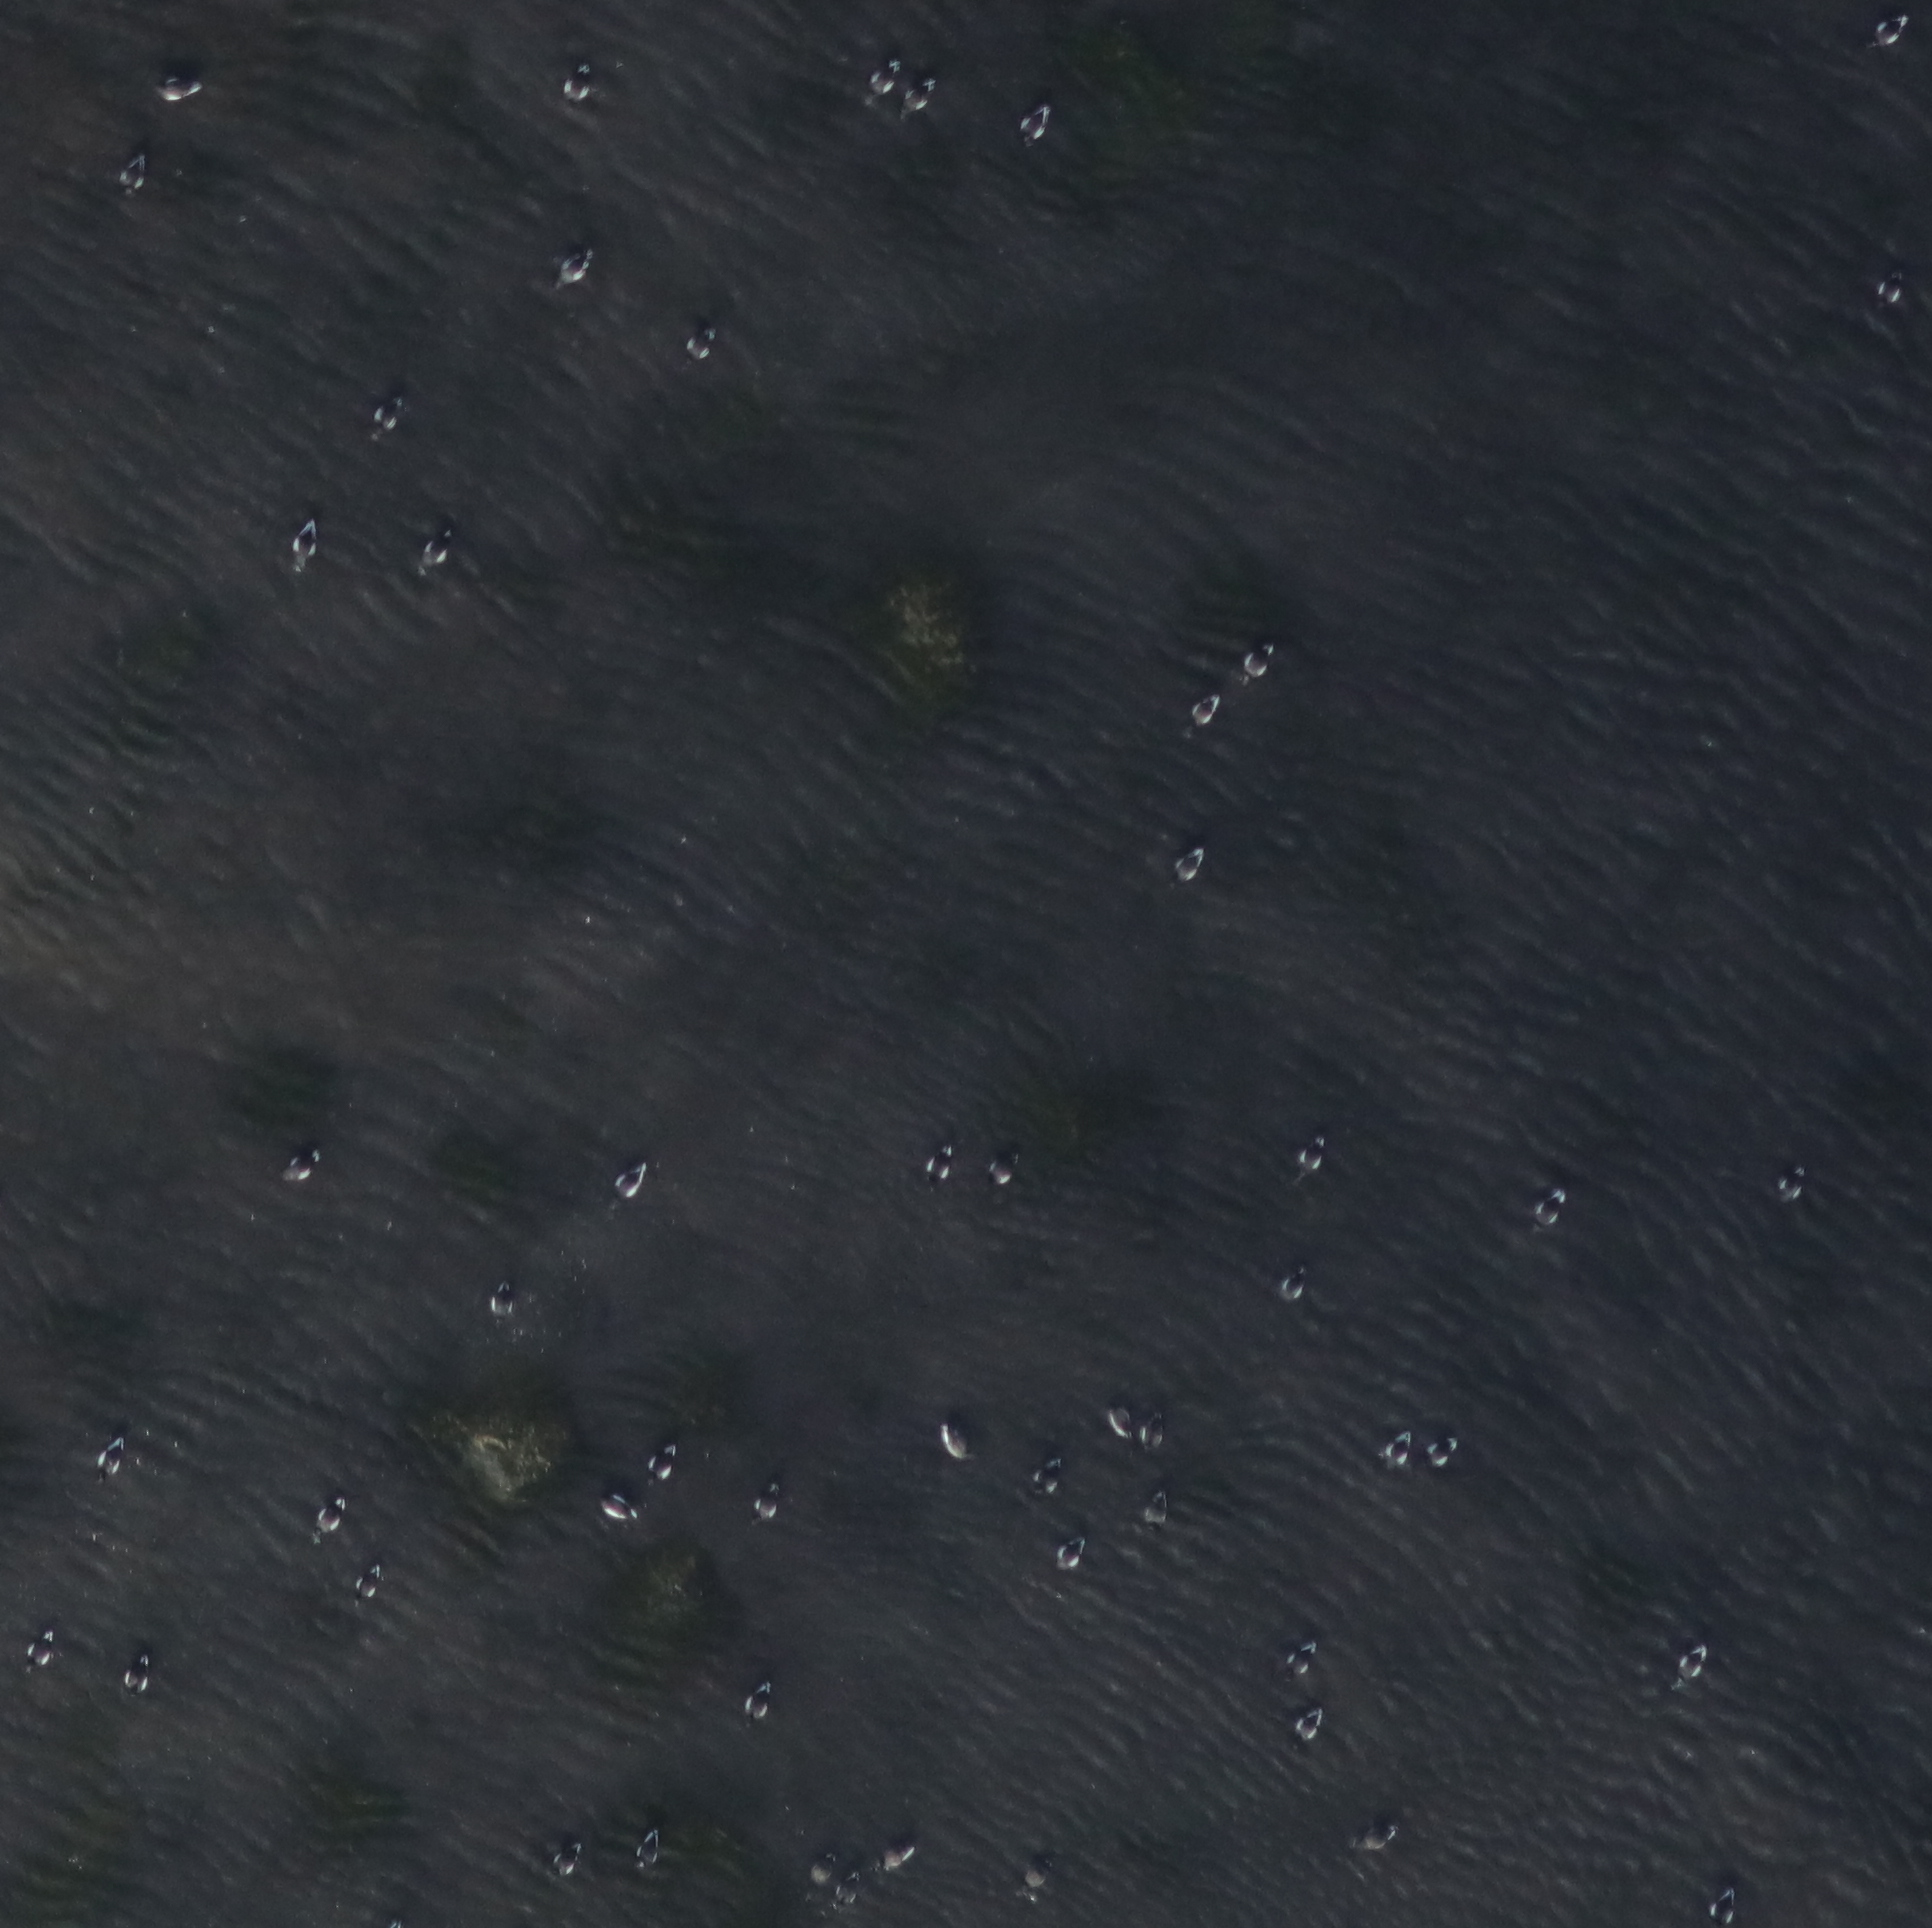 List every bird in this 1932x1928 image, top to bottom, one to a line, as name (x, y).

brant (1888, 33)
brant (886, 81)
brant (578, 89)
brant (178, 90)
brant (916, 94)
brant (1034, 126)
brant (133, 176)
brant (573, 263)
brant (1885, 296)
brant (698, 344)
brant (387, 417)
brant (306, 542)
brant (434, 551)
brant (1255, 663)
brant (1203, 712)
brant (1187, 866)
brant (1309, 1157)
brant (941, 1164)
brant (300, 1165)
brant (1001, 1171)
brant (630, 1182)
brant (1791, 1191)
brant (1547, 1212)
brant (1300, 1288)
brant (504, 1305)
brant (1127, 1423)
brant (953, 1426)
brant (1158, 1437)
brant (1444, 1449)
brant (1399, 1452)
brant (111, 1457)
brant (663, 1464)
brant (1045, 1479)
brant (767, 1503)
brant (618, 1508)
brant (1156, 1512)
brant (329, 1520)
brant (1071, 1552)
brant (367, 1583)
brant (42, 1651)
brant (1298, 1659)
brant (1690, 1667)
brant (138, 1676)
brant (756, 1703)
brant (1308, 1726)
brant (1372, 1837)
brant (648, 1850)
brant (890, 1858)
brant (565, 1861)
brant (813, 1861)
brant (1038, 1874)
brant (844, 1892)
brant (1721, 1905)